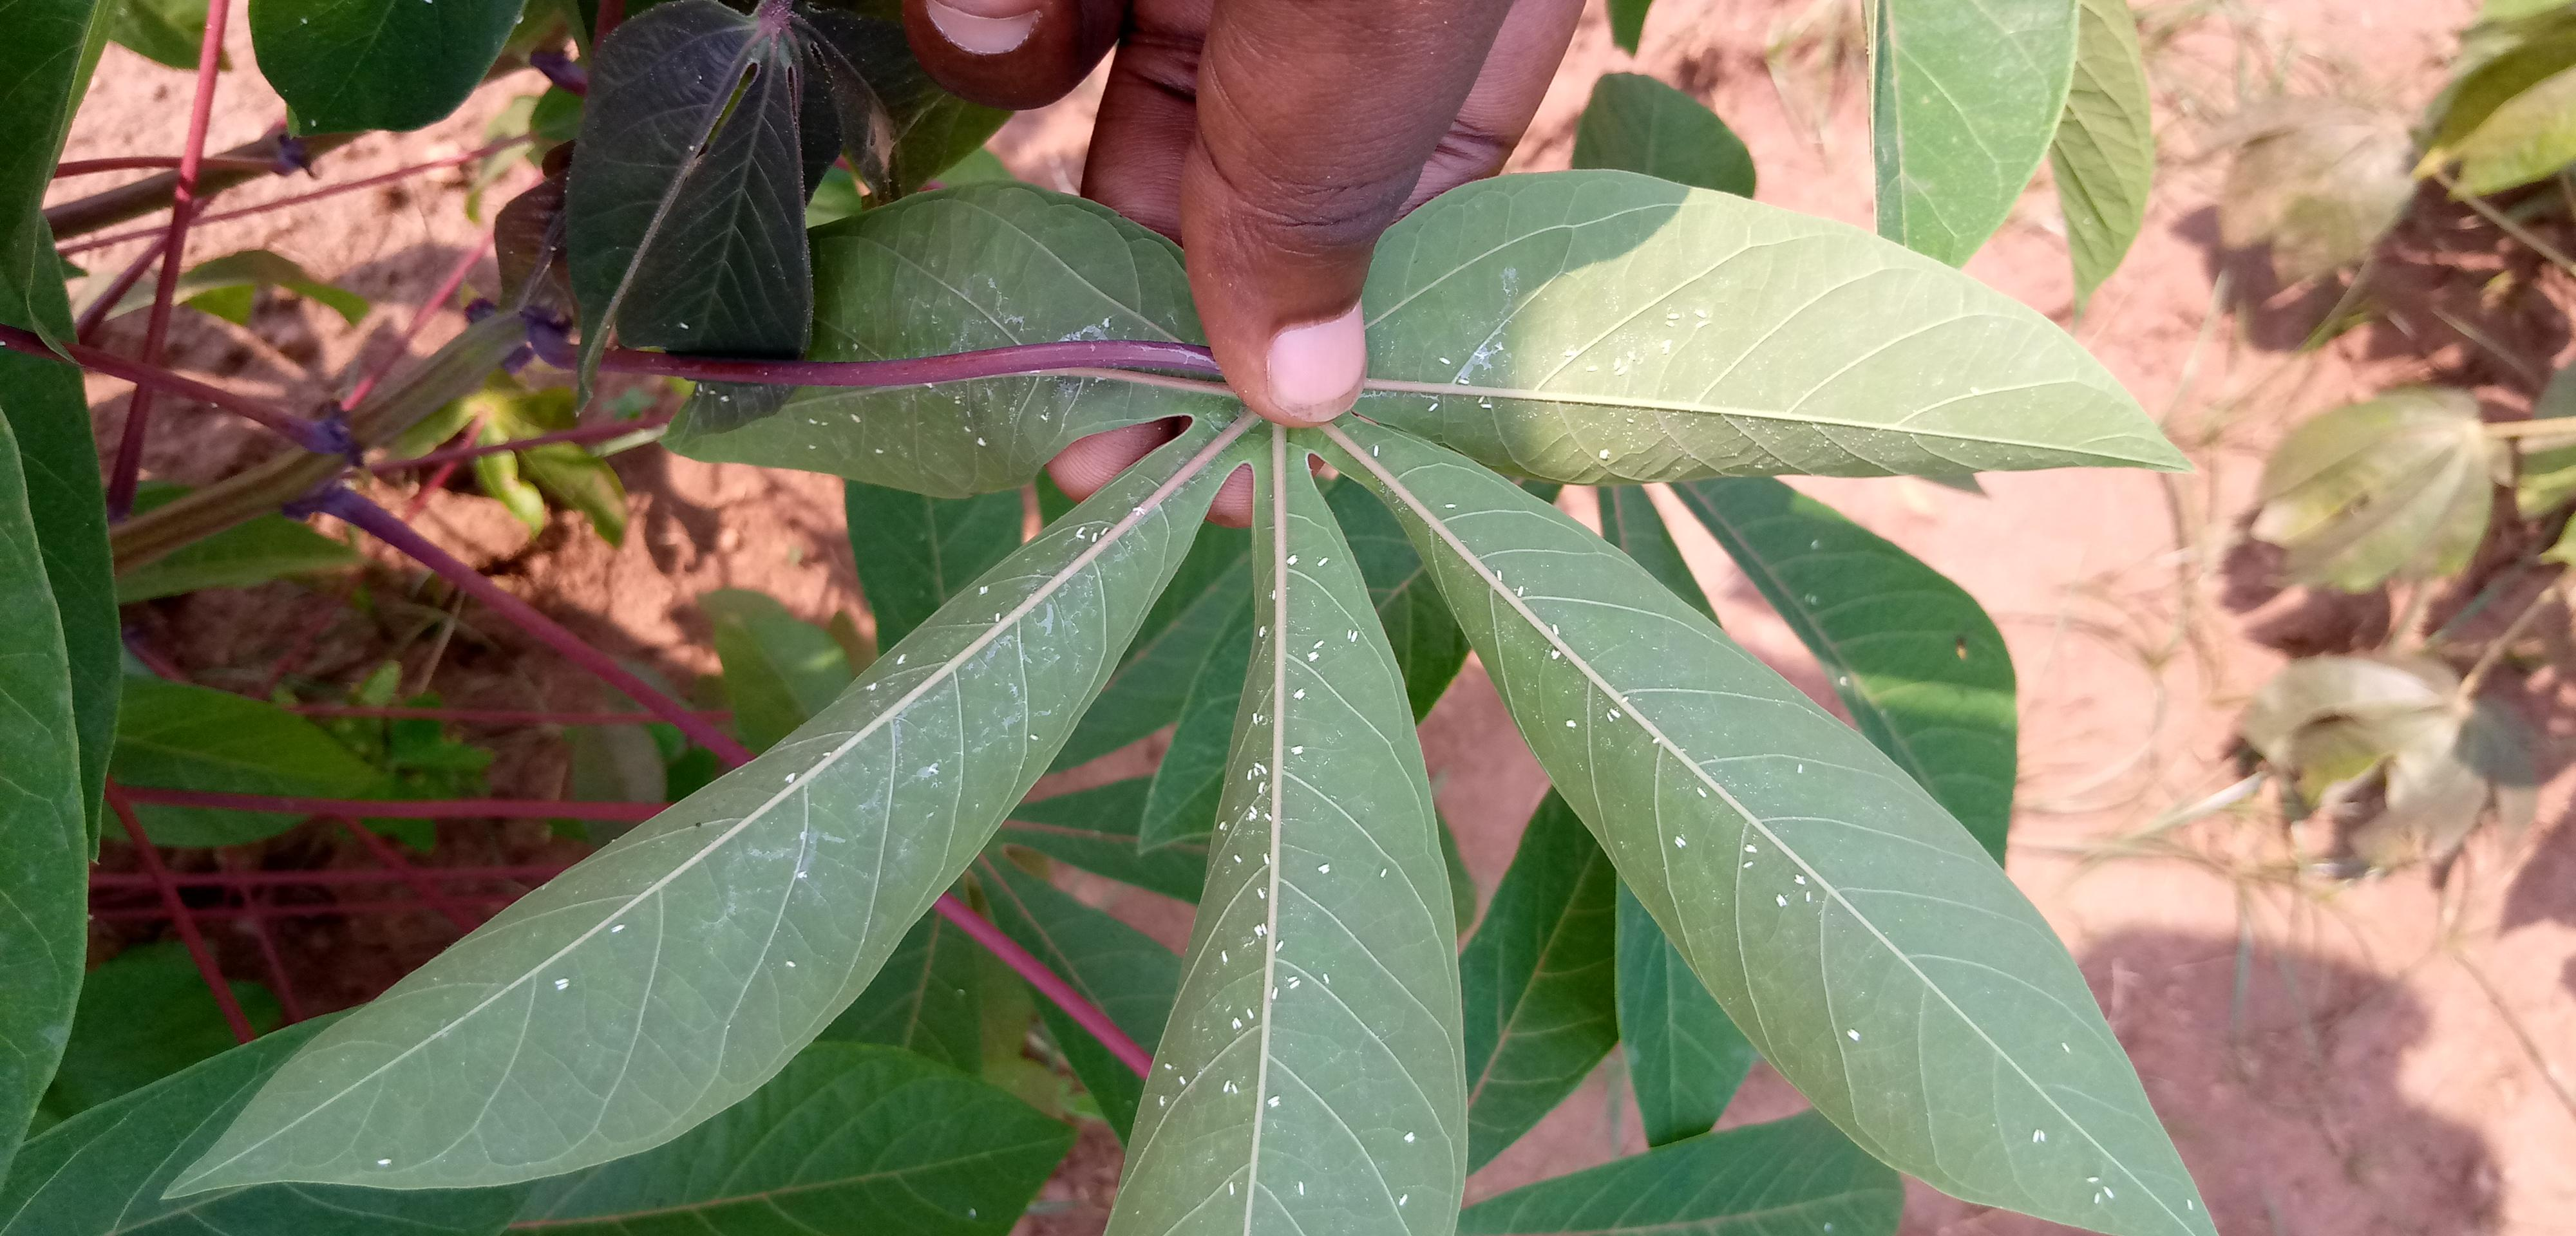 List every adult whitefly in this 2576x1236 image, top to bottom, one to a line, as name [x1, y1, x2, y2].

whitefly [514, 14, 526, 26]
whitefly [298, 15, 312, 26]
whitefly [308, 118, 319, 129]
whitefly [1693, 306, 1710, 319]
whitefly [1664, 312, 1681, 321]
whitefly [1100, 315, 1114, 331]
whitefly [1694, 319, 1709, 329]
whitefly [677, 319, 692, 331]
whitefly [1664, 319, 1676, 328]
whitefly [1659, 338, 1671, 348]
whitefly [1557, 345, 1578, 357]
whitefly [1662, 346, 1672, 355]
whitefly [1625, 349, 1637, 362]
whitefly [1437, 355, 1453, 367]
whitefly [1612, 356, 1621, 371]
whitefly [1584, 363, 1600, 374]
whitefly [1614, 365, 1629, 377]
whitefly [1455, 377, 1470, 386]
whitefly [697, 381, 705, 393]
whitefly [1967, 385, 1985, 398]
whitefly [707, 388, 717, 396]
whitefly [719, 394, 730, 404]
whitefly [1477, 395, 1487, 404]
whitefly [1426, 401, 1439, 413]
whitefly [1479, 403, 1493, 410]
whitefly [849, 412, 863, 424]
whitefly [807, 416, 818, 426]
whitefly [1625, 417, 1635, 424]
whitefly [976, 435, 989, 448]
whitefly [807, 442, 817, 451]
whitefly [1372, 444, 1381, 458]
whitefly [873, 447, 885, 456]
whitefly [1597, 447, 1612, 462]
whitefly [1443, 501, 1459, 510]
whitefly [1130, 504, 1148, 518]
whitefly [1076, 525, 1088, 535]
whitefly [1099, 526, 1109, 536]
whitefly [1091, 530, 1099, 543]
whitefly [1075, 534, 1086, 540]
whitefly [1286, 553, 1297, 564]
whitefly [1315, 556, 1331, 568]
whitefly [1290, 557, 1299, 566]
whitefly [1495, 568, 1504, 583]
whitefly [1514, 583, 1528, 600]
whitefly [984, 585, 990, 596]
whitefly [978, 585, 984, 595]
whitefly [1270, 588, 1278, 601]
whitefly [994, 612, 1002, 623]
whitefly [1550, 621, 1562, 638]
whitefly [1257, 623, 1269, 640]
whitefly [1347, 628, 1352, 641]
whitefly [1351, 630, 1360, 645]
whitefly [1311, 639, 1326, 649]
whitefly [1549, 648, 1562, 661]
whitefly [1306, 650, 1321, 663]
whitefly [894, 653, 913, 669]
whitefly [1838, 673, 1849, 689]
whitefly [864, 682, 884, 695]
whitefly [1293, 687, 1309, 705]
whitefly [1620, 693, 1630, 704]
whitefly [1609, 707, 1622, 720]
whitefly [1251, 711, 1259, 727]
whitefly [1605, 711, 1616, 724]
whitefly [1564, 717, 1578, 729]
whitefly [1028, 732, 1041, 744]
whitefly [1651, 735, 1660, 746]
whitefly [1288, 744, 1305, 757]
whitefly [822, 750, 832, 758]
whitefly [1253, 761, 1262, 769]
whitefly [1795, 762, 1804, 776]
whitefly [1260, 765, 1270, 777]
whitefly [1253, 766, 1260, 778]
whitefly [1245, 767, 1252, 782]
whitefly [784, 769, 797, 785]
whitefly [1256, 779, 1267, 794]
whitefly [1694, 785, 1709, 800]
whitefly [1249, 804, 1258, 816]
whitefly [1247, 810, 1257, 822]
whitefly [1263, 812, 1274, 822]
whitefly [1217, 819, 1227, 832]
whitefly [1674, 835, 1687, 847]
whitefly [1673, 839, 1683, 849]
whitefly [1743, 841, 1759, 855]
whitefly [1263, 850, 1271, 866]
whitefly [1233, 853, 1243, 865]
whitefly [1741, 860, 1756, 871]
whitefly [1318, 862, 1331, 873]
whitefly [1379, 866, 1389, 881]
whitefly [1322, 867, 1331, 875]
whitefly [1793, 871, 1808, 886]
whitefly [1256, 885, 1266, 901]
whitefly [1804, 889, 1812, 904]
whitefly [1777, 894, 1788, 906]
whitefly [1775, 895, 1785, 908]
whitefly [610, 919, 627, 937]
whitefly [1260, 922, 1269, 935]
whitefly [1254, 926, 1262, 938]
whitefly [1275, 939, 1285, 953]
whitefly [1220, 948, 1229, 964]
whitefly [784, 957, 801, 971]
whitefly [1322, 971, 1331, 986]
whitefly [1287, 975, 1299, 982]
whitefly [554, 977, 570, 986]
whitefly [1289, 979, 1301, 989]
whitefly [557, 982, 570, 992]
whitefly [1270, 984, 1280, 1002]
whitefly [1245, 1006, 1256, 1020]
whitefly [1233, 1016, 1244, 1029]
whitefly [1231, 1020, 1238, 1031]
whitefly [1845, 1026, 1861, 1043]
whitefly [2061, 1040, 2071, 1054]
whitefly [1164, 1062, 1174, 1071]
whitefly [1178, 1074, 1188, 1086]
whitefly [1221, 1078, 1231, 1094]
whitefly [1231, 1082, 1239, 1096]
whitefly [1157, 1094, 1168, 1108]
whitefly [1267, 1095, 1281, 1105]
whitefly [1271, 1101, 1280, 1110]
whitefly [2031, 1126, 2039, 1144]
whitefly [2040, 1128, 2046, 1143]
whitefly [1403, 1129, 1418, 1145]
whitefly [375, 1156, 393, 1167]
whitefly [2084, 1173, 2099, 1184]
whitefly [1226, 1177, 1240, 1199]
whitefly [1298, 1179, 1306, 1198]
whitefly [2102, 1184, 2116, 1201]
whitefly [1397, 1190, 1408, 1207]
whitefly [2092, 1190, 2101, 1206]
whitefly [2184, 1196, 2196, 1213]